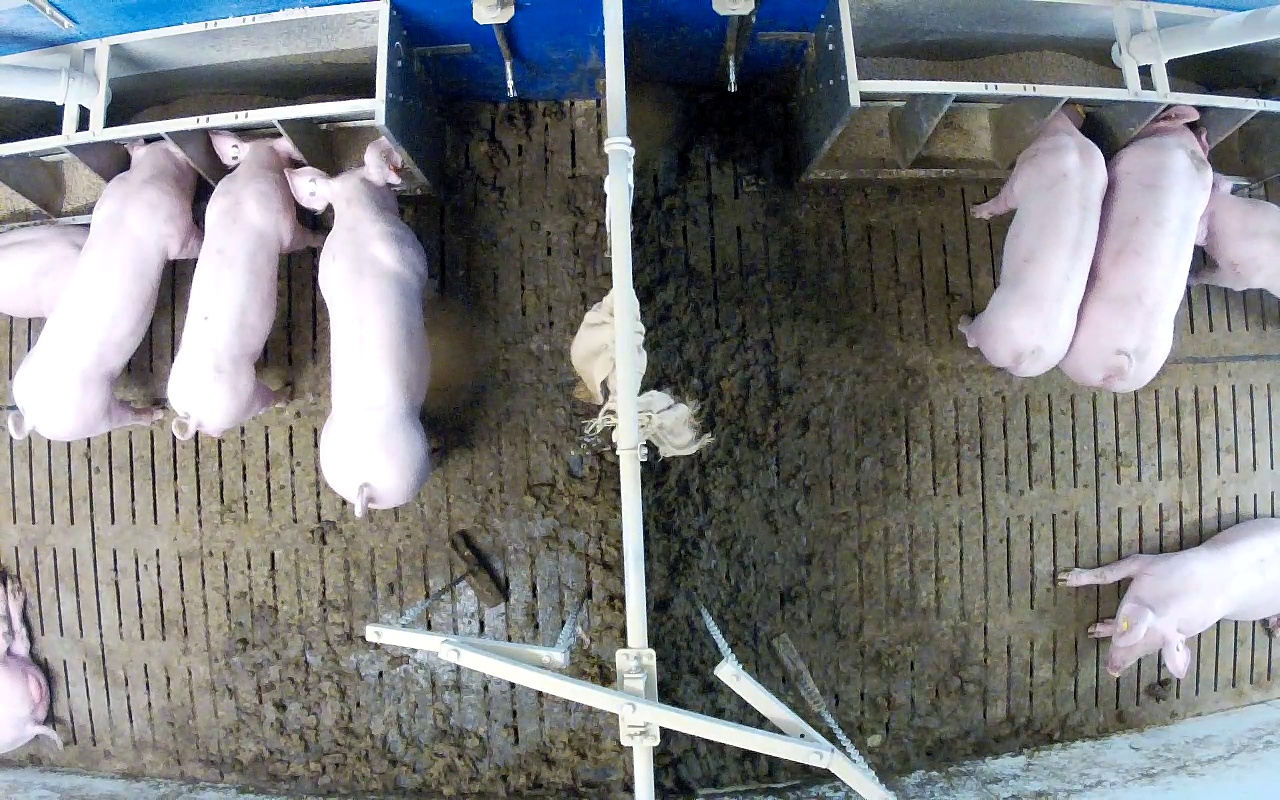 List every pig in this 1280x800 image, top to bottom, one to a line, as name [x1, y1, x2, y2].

pig [957, 103, 1111, 382]
pig [1061, 108, 1213, 396]
pig [165, 128, 328, 444]
pig [283, 133, 433, 518]
pig [9, 136, 205, 442]
pig [1189, 171, 1279, 307]
pig [0, 224, 92, 318]
pig [1059, 513, 1279, 682]
pig [0, 577, 66, 760]